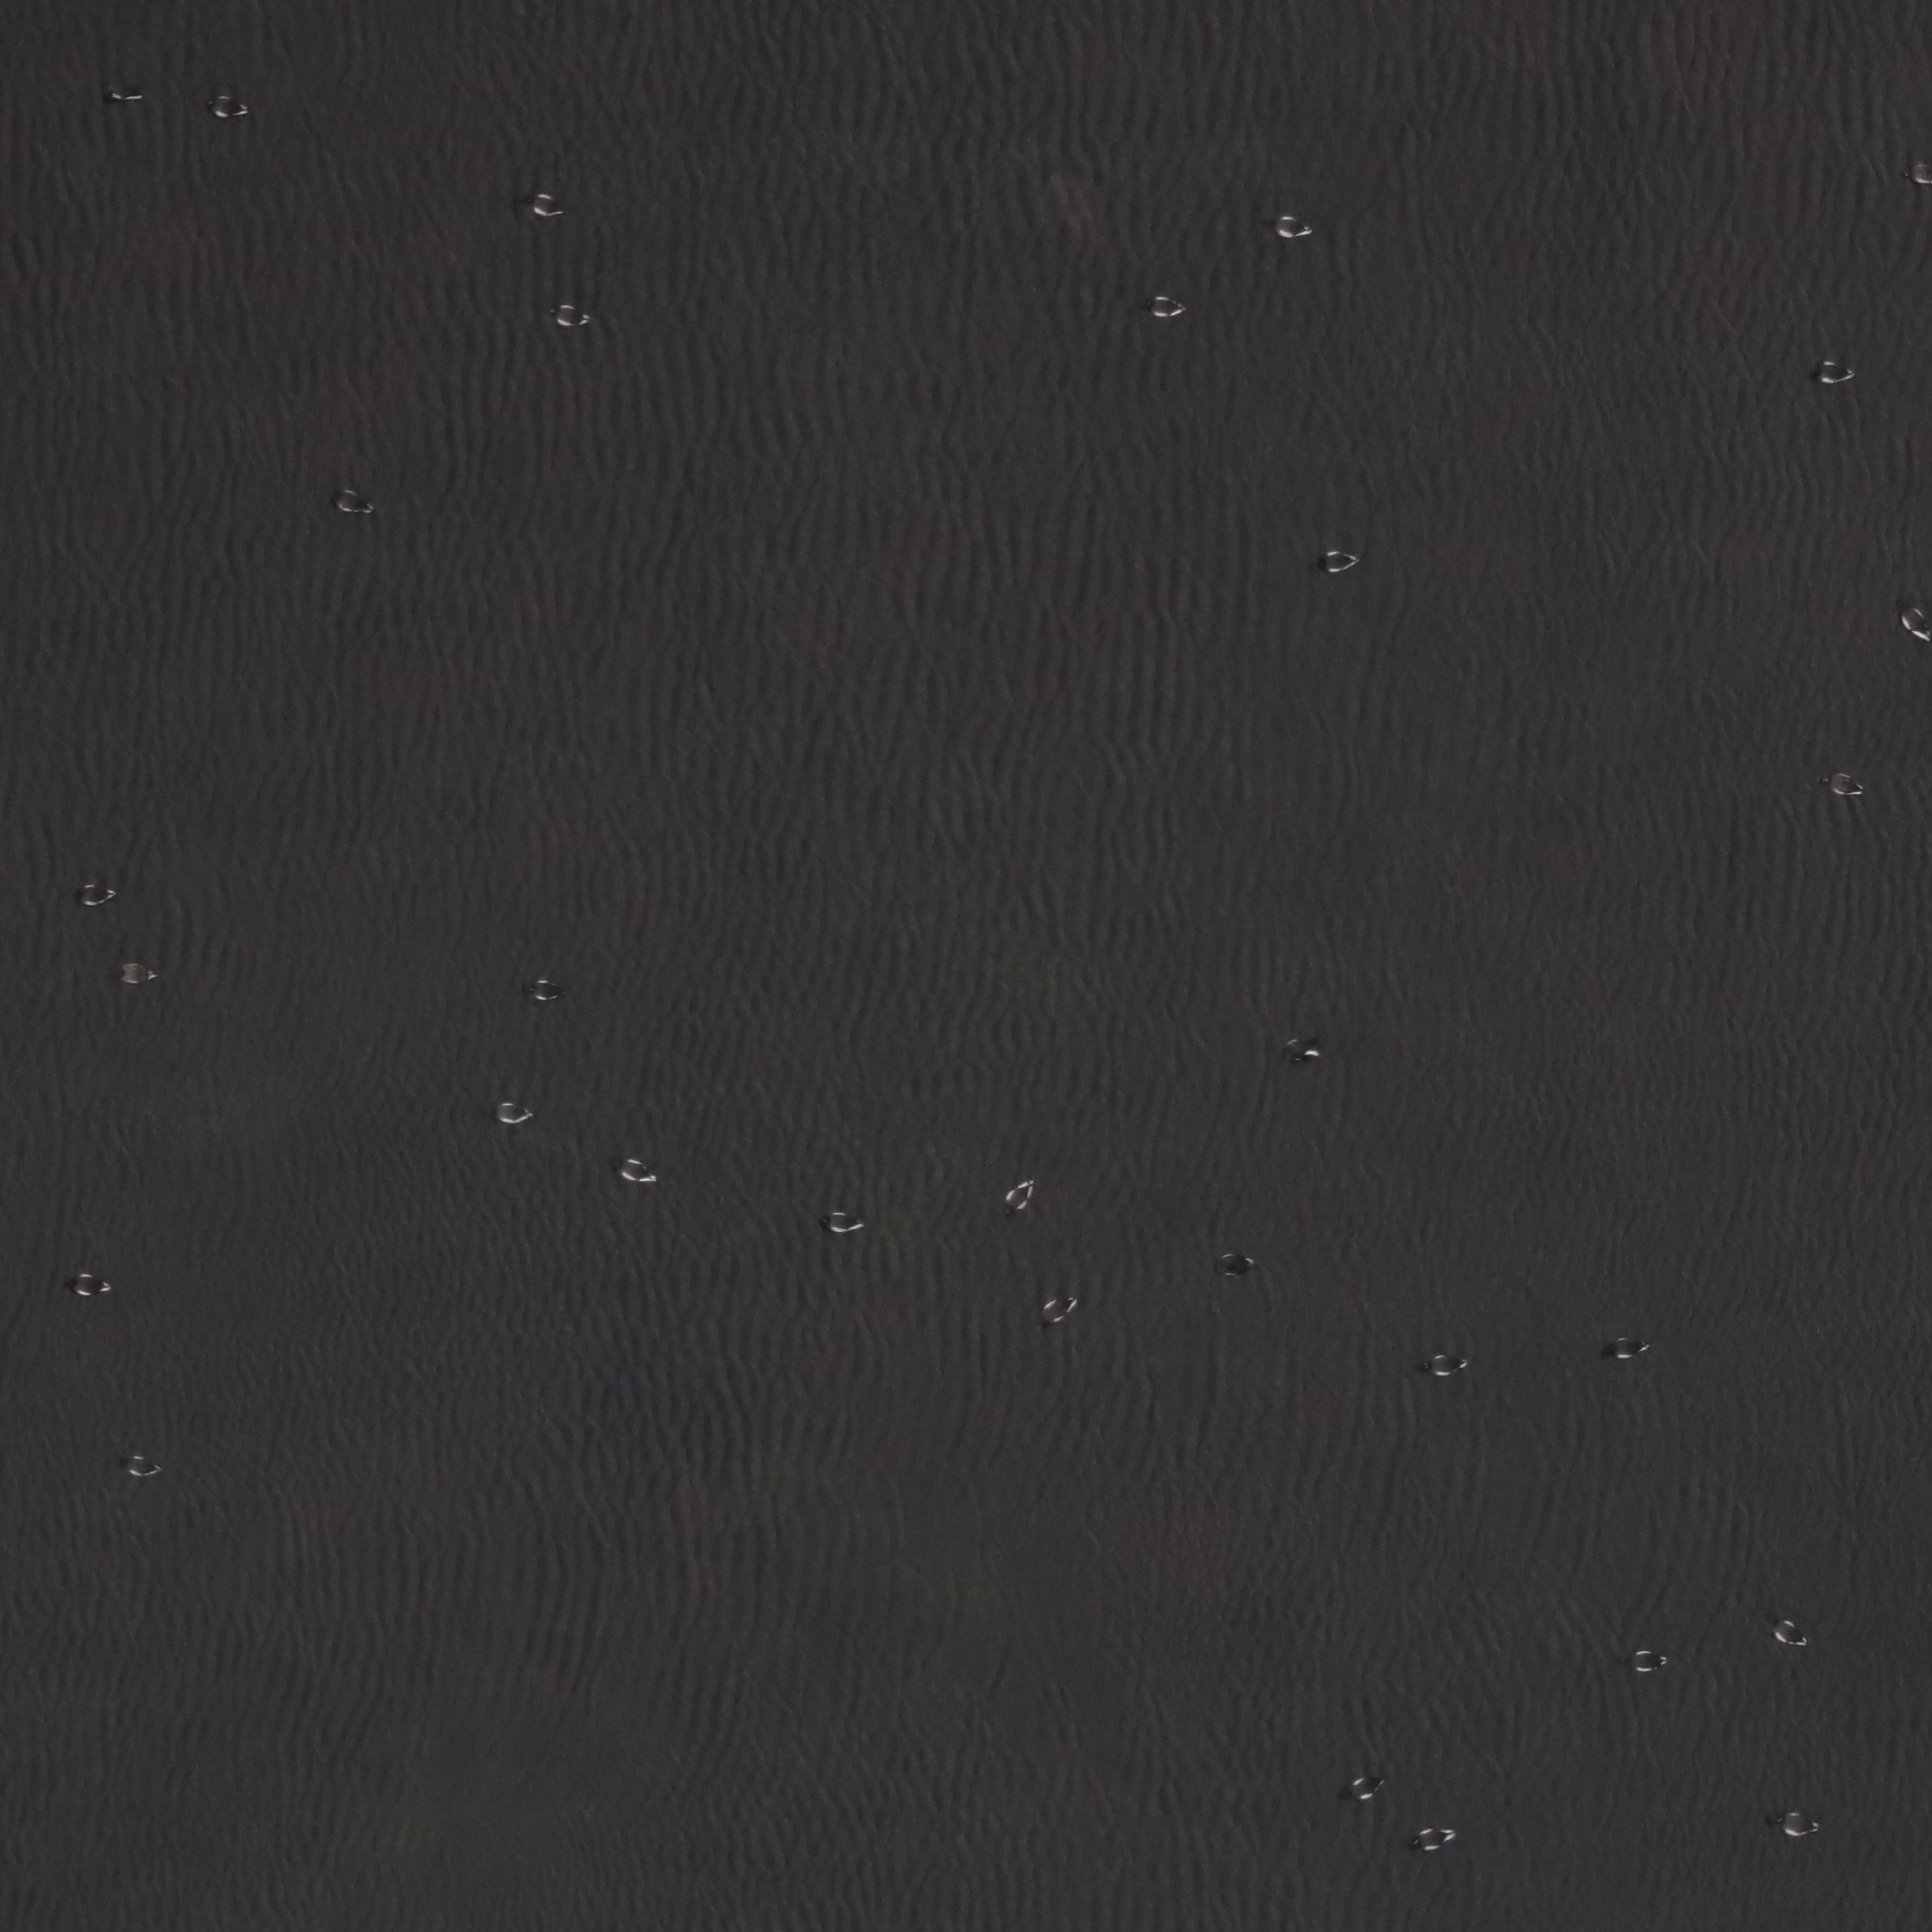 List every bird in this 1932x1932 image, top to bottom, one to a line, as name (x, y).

brant (120, 91)
brant (225, 106)
brant (1924, 173)
brant (543, 207)
brant (1289, 227)
brant (1166, 306)
brant (568, 317)
brant (1832, 373)
brant (352, 503)
brant (1337, 560)
brant (1916, 622)
brant (1842, 787)
brant (94, 893)
brant (136, 973)
brant (544, 991)
brant (1303, 1050)
brant (512, 1111)
brant (633, 1171)
brant (1018, 1197)
brant (842, 1221)
brant (1232, 1267)
brant (85, 1282)
brant (1058, 1309)
brant (1629, 1349)
brant (1447, 1363)
brant (142, 1466)
brant (1790, 1630)
brant (1646, 1660)
brant (1363, 1785)
brant (1795, 1823)
brant (1432, 1836)